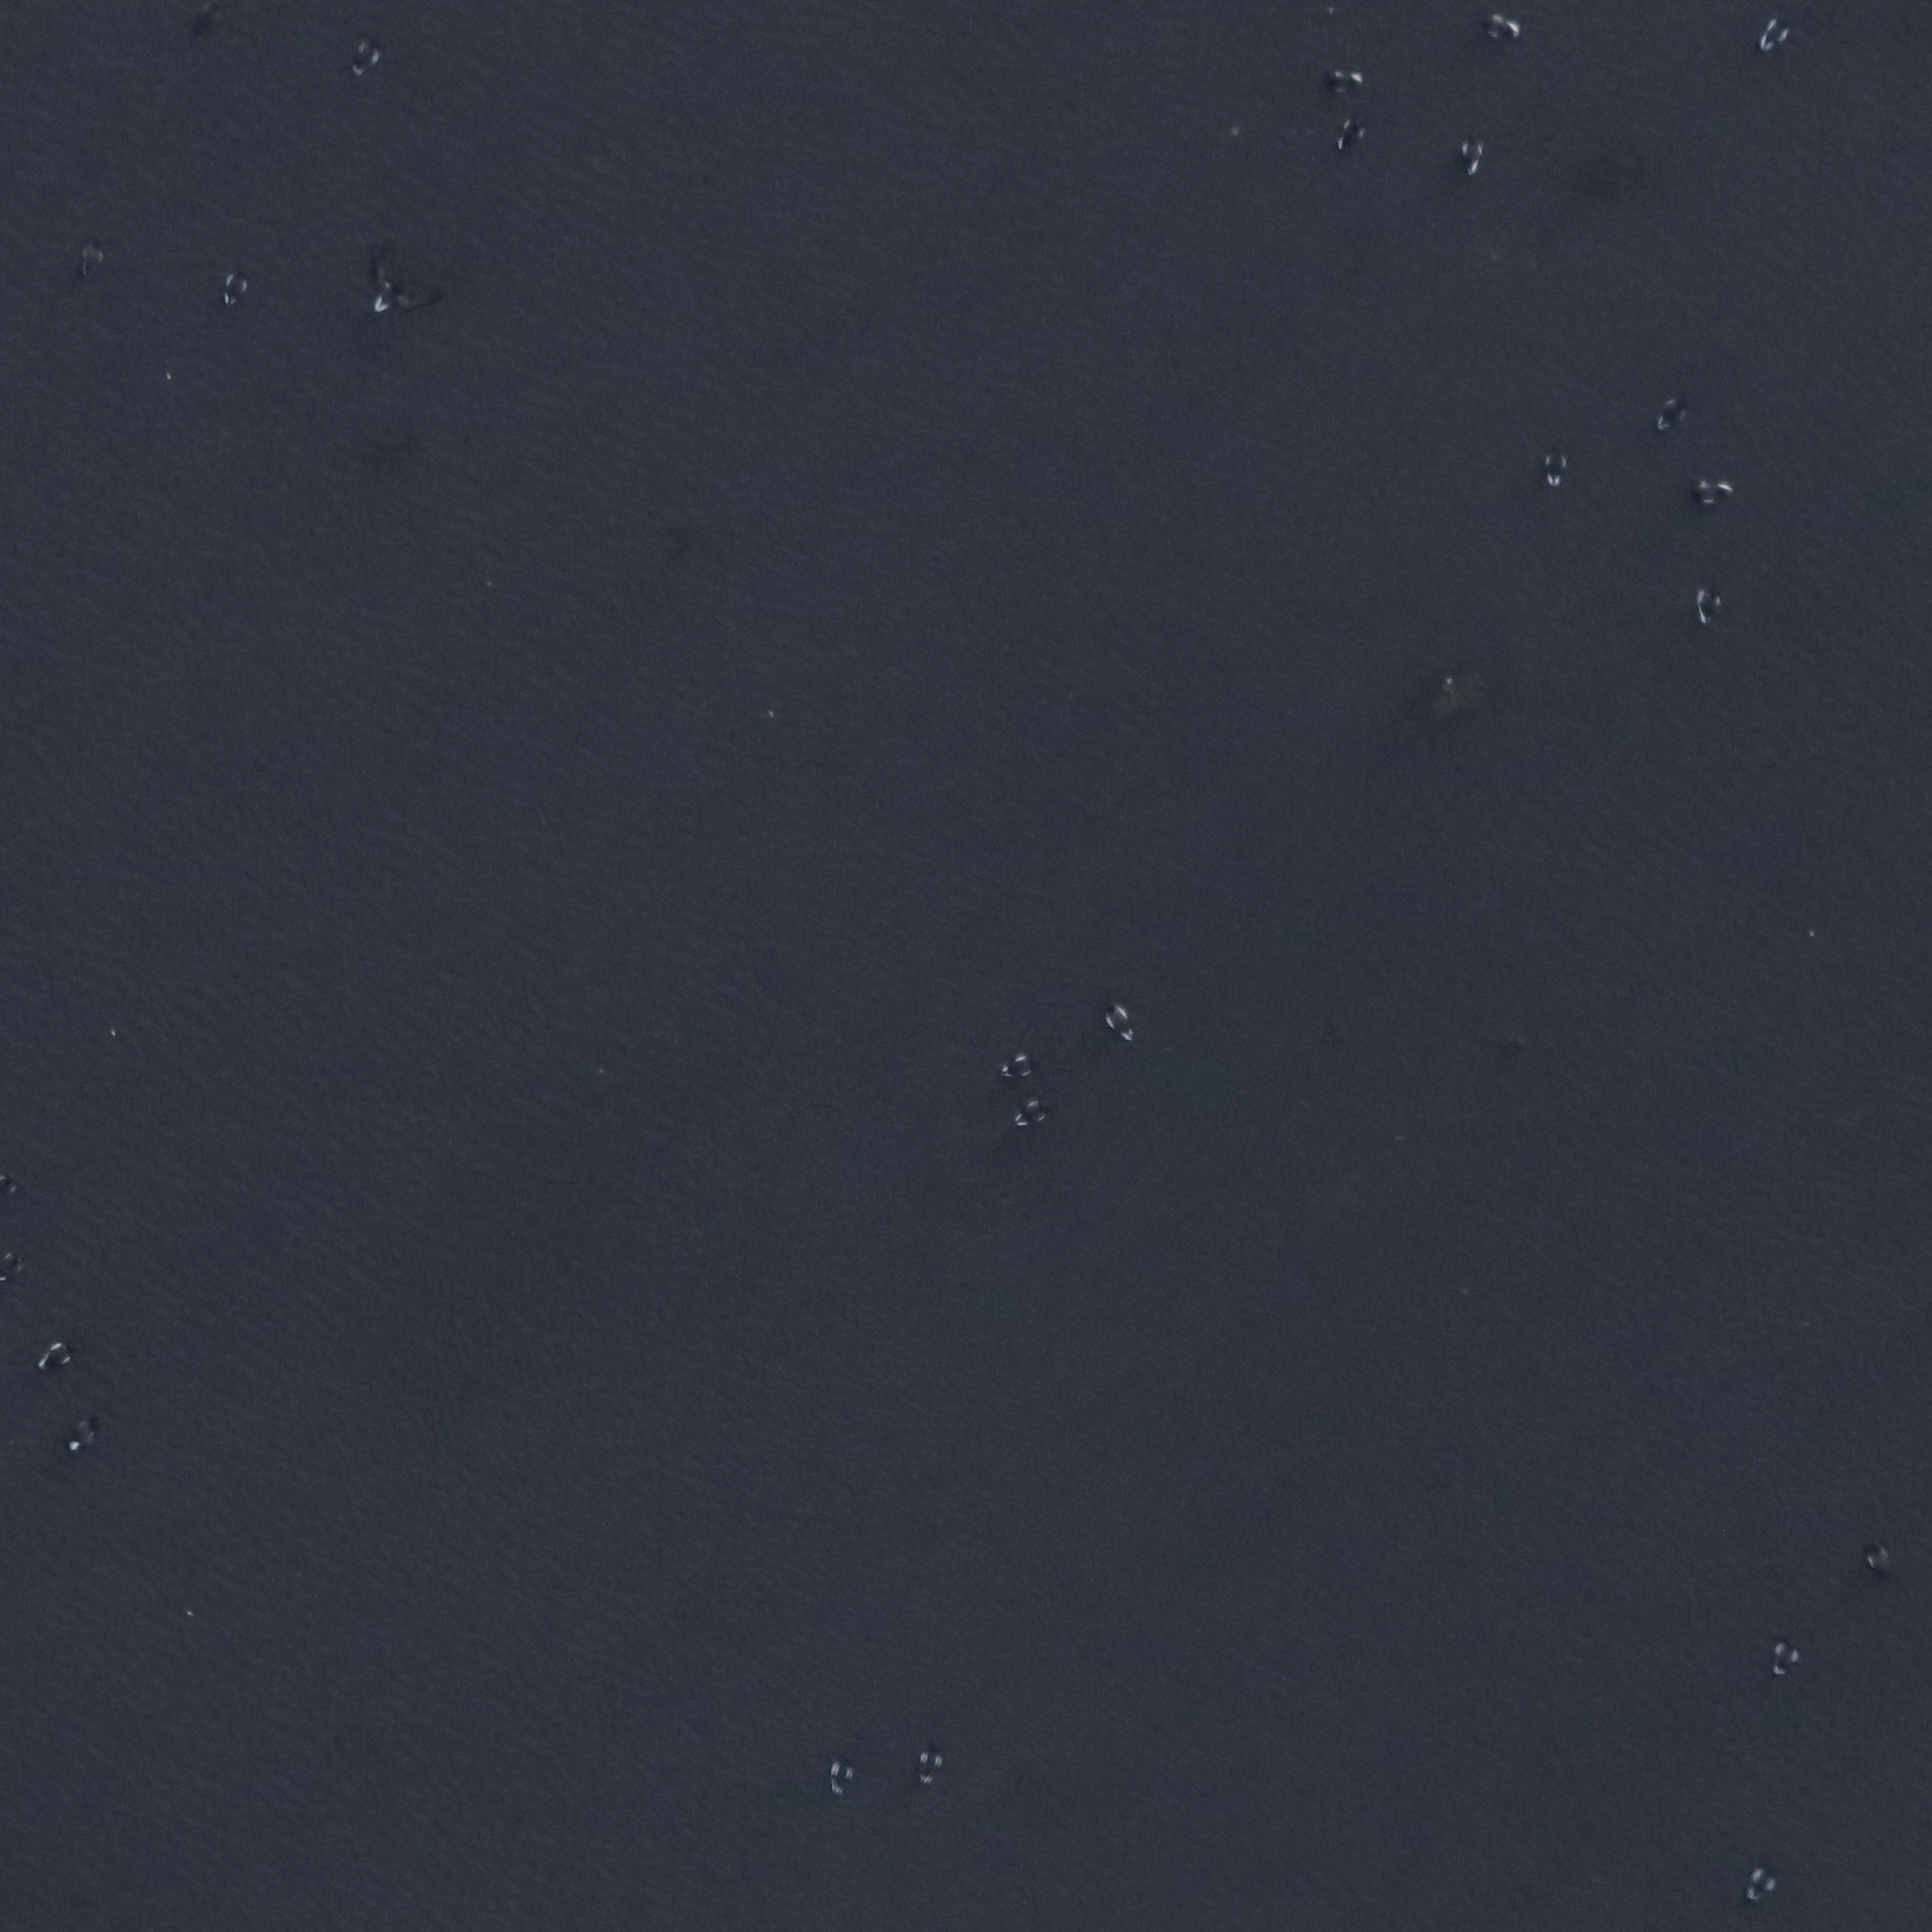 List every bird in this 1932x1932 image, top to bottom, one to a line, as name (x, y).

brant (205, 15)
brant (1500, 25)
brant (1777, 34)
brant (365, 59)
brant (1346, 81)
brant (1351, 133)
brant (1475, 158)
brant (92, 262)
brant (235, 289)
brant (392, 294)
brant (1670, 414)
brant (1557, 464)
brant (1709, 486)
brant (1707, 603)
brant (1118, 1020)
brant (1023, 1067)
brant (1035, 1112)
brant (3, 1188)
brant (7, 1267)
brant (56, 1357)
brant (83, 1435)
brant (1877, 1560)
brant (1786, 1652)
brant (930, 1766)
brant (839, 1776)
brant (1760, 1884)